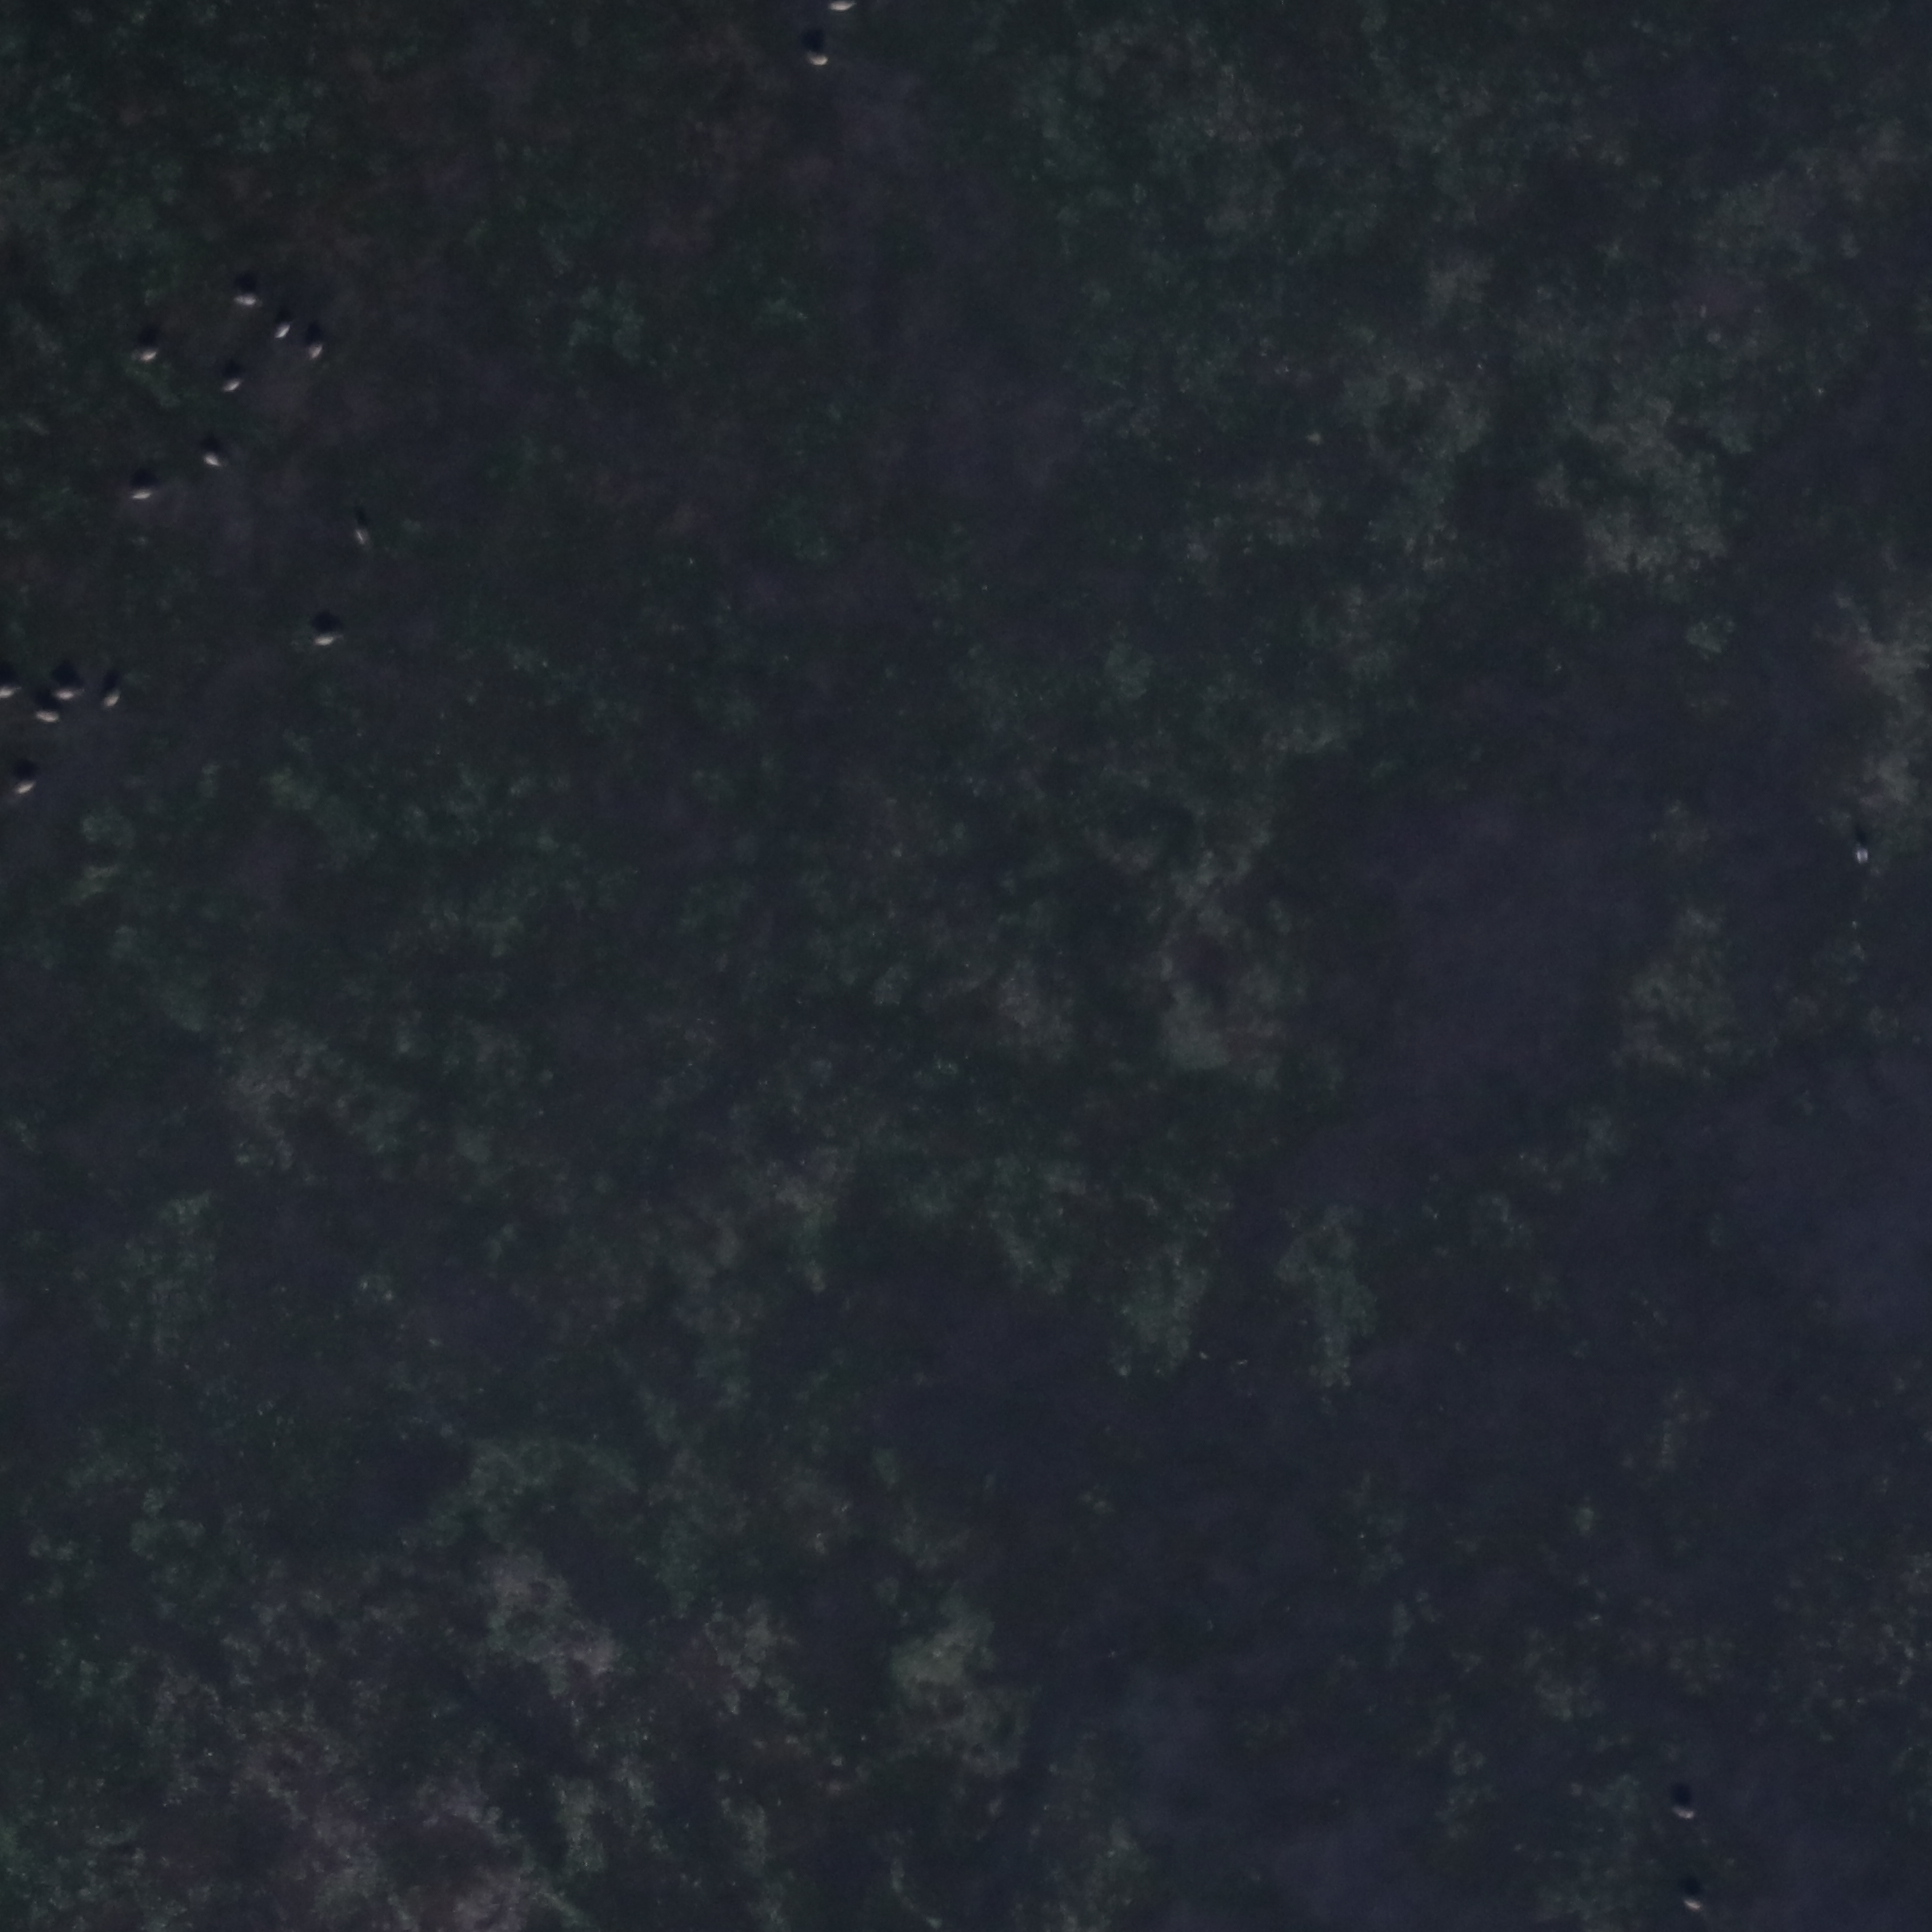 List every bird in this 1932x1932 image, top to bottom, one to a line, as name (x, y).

Canada goose (840, 5)
Canada goose (815, 59)
Canada goose (249, 299)
Canada goose (284, 330)
Canada goose (319, 350)
Canada goose (149, 355)
Canada goose (233, 386)
Canada goose (214, 464)
Canada goose (139, 494)
Canada goose (362, 531)
Canada goose (333, 639)
Canada goose (9, 689)
Canada goose (72, 694)
Canada goose (106, 699)
Canada goose (51, 717)
Canada goose (25, 789)
Canada goose (1861, 855)
Canada goose (1684, 1813)
Canada goose (1694, 1903)